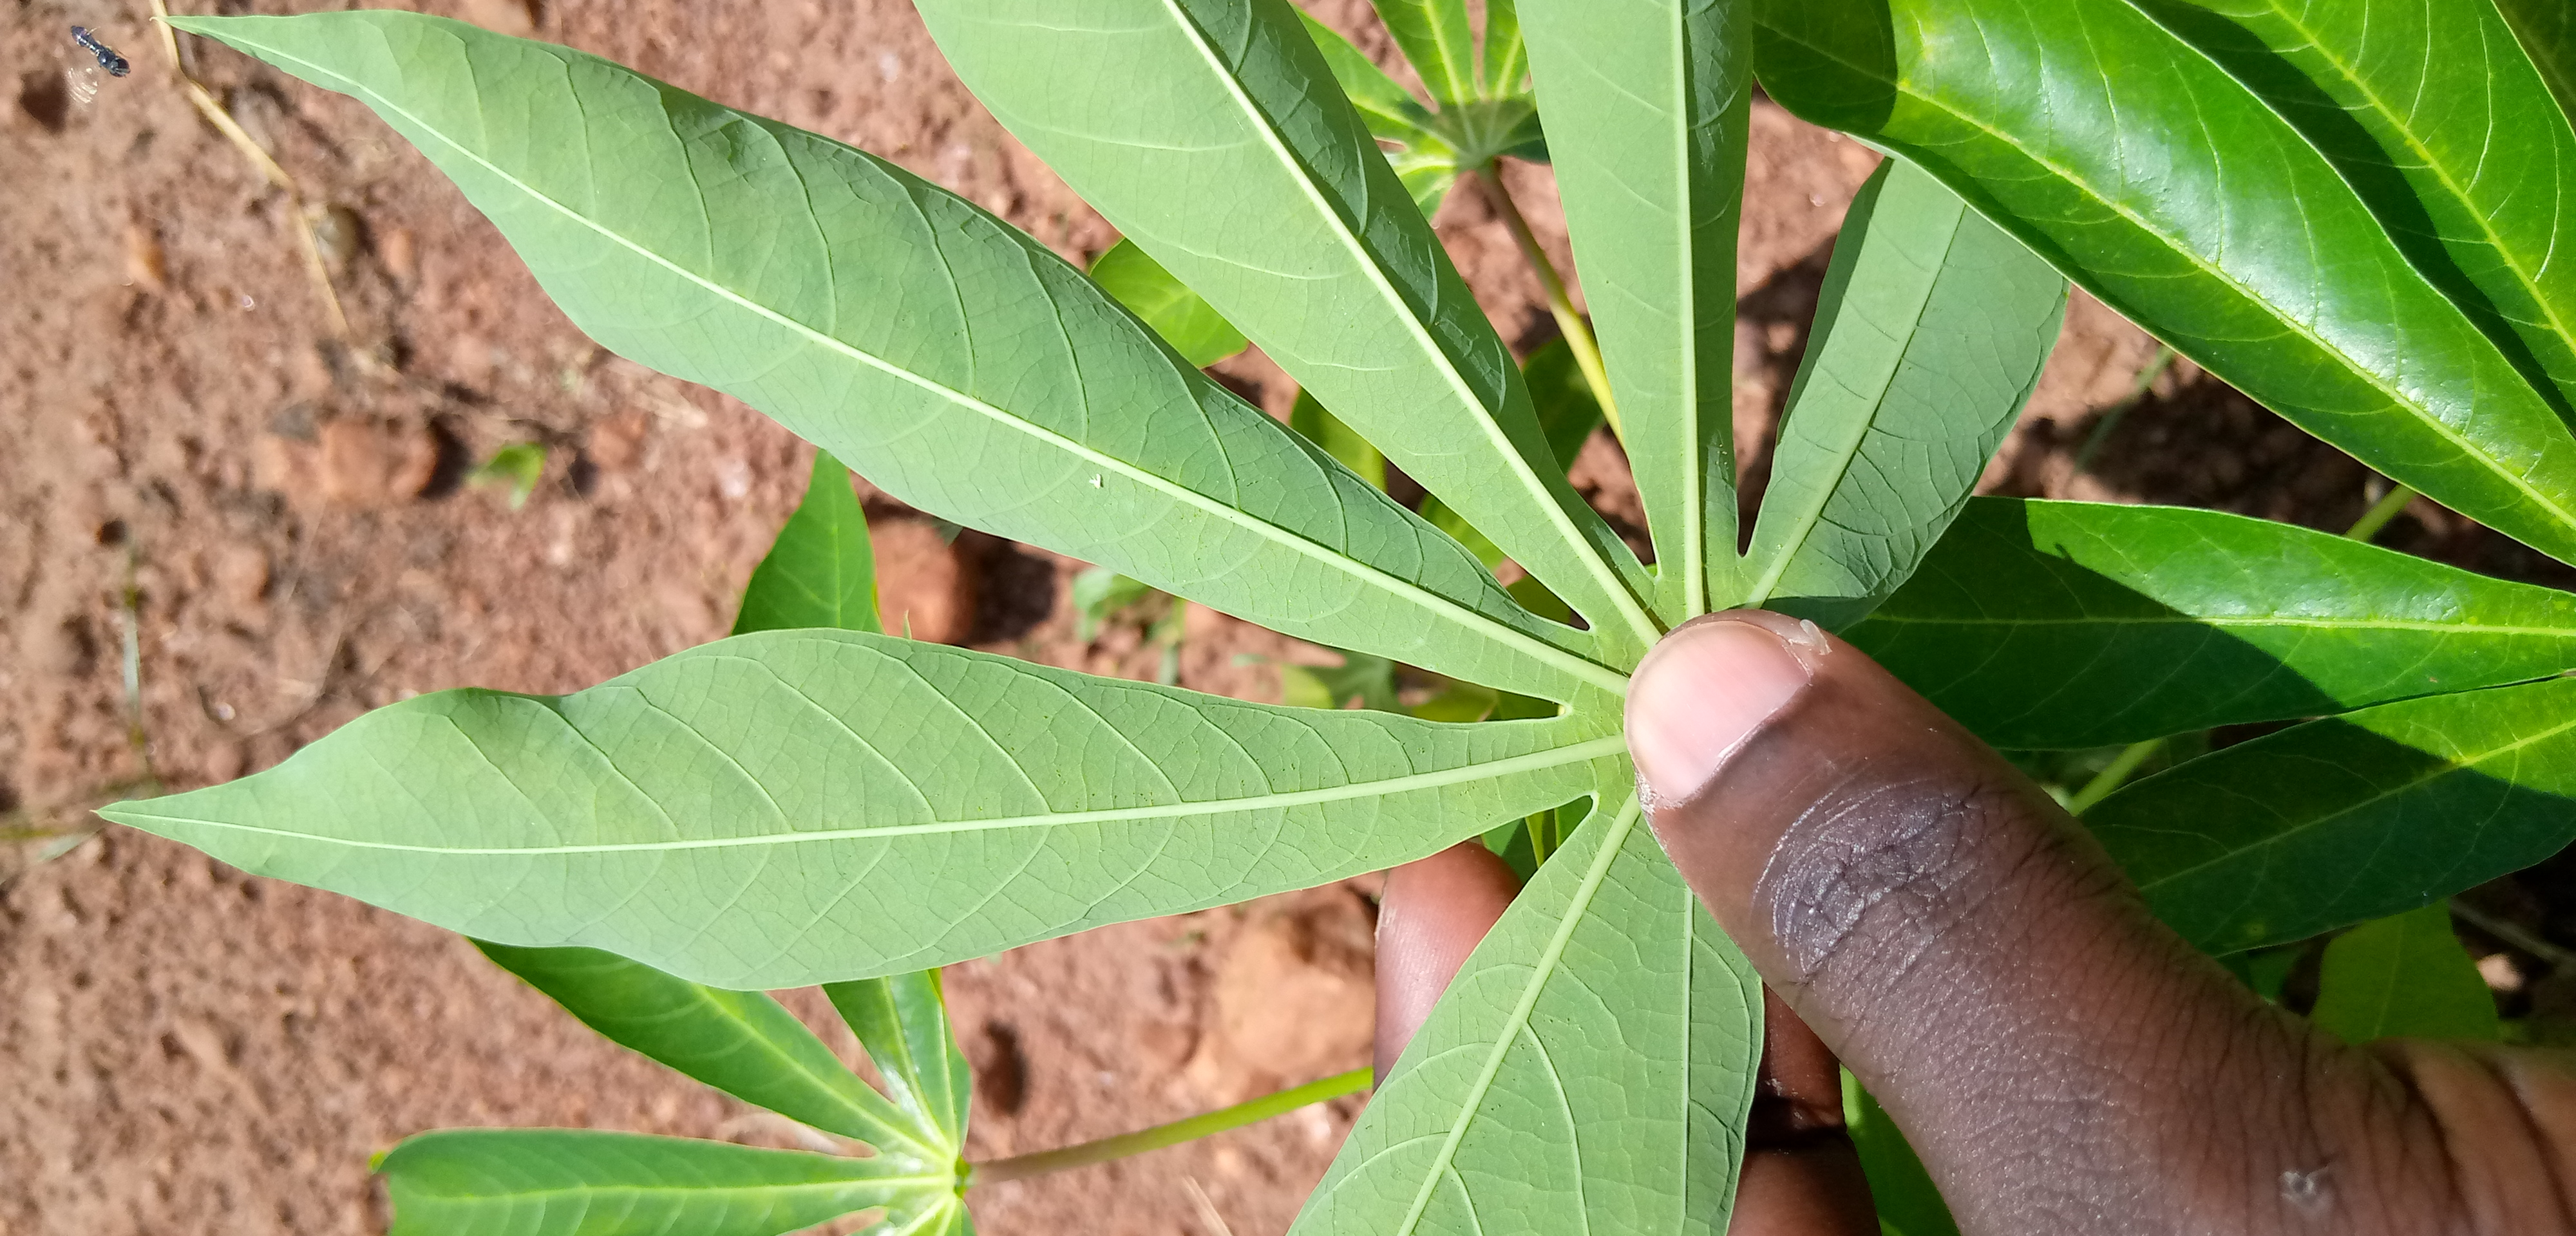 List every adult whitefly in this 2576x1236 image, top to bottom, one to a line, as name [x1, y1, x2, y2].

whitefly [1088, 473, 1103, 491]